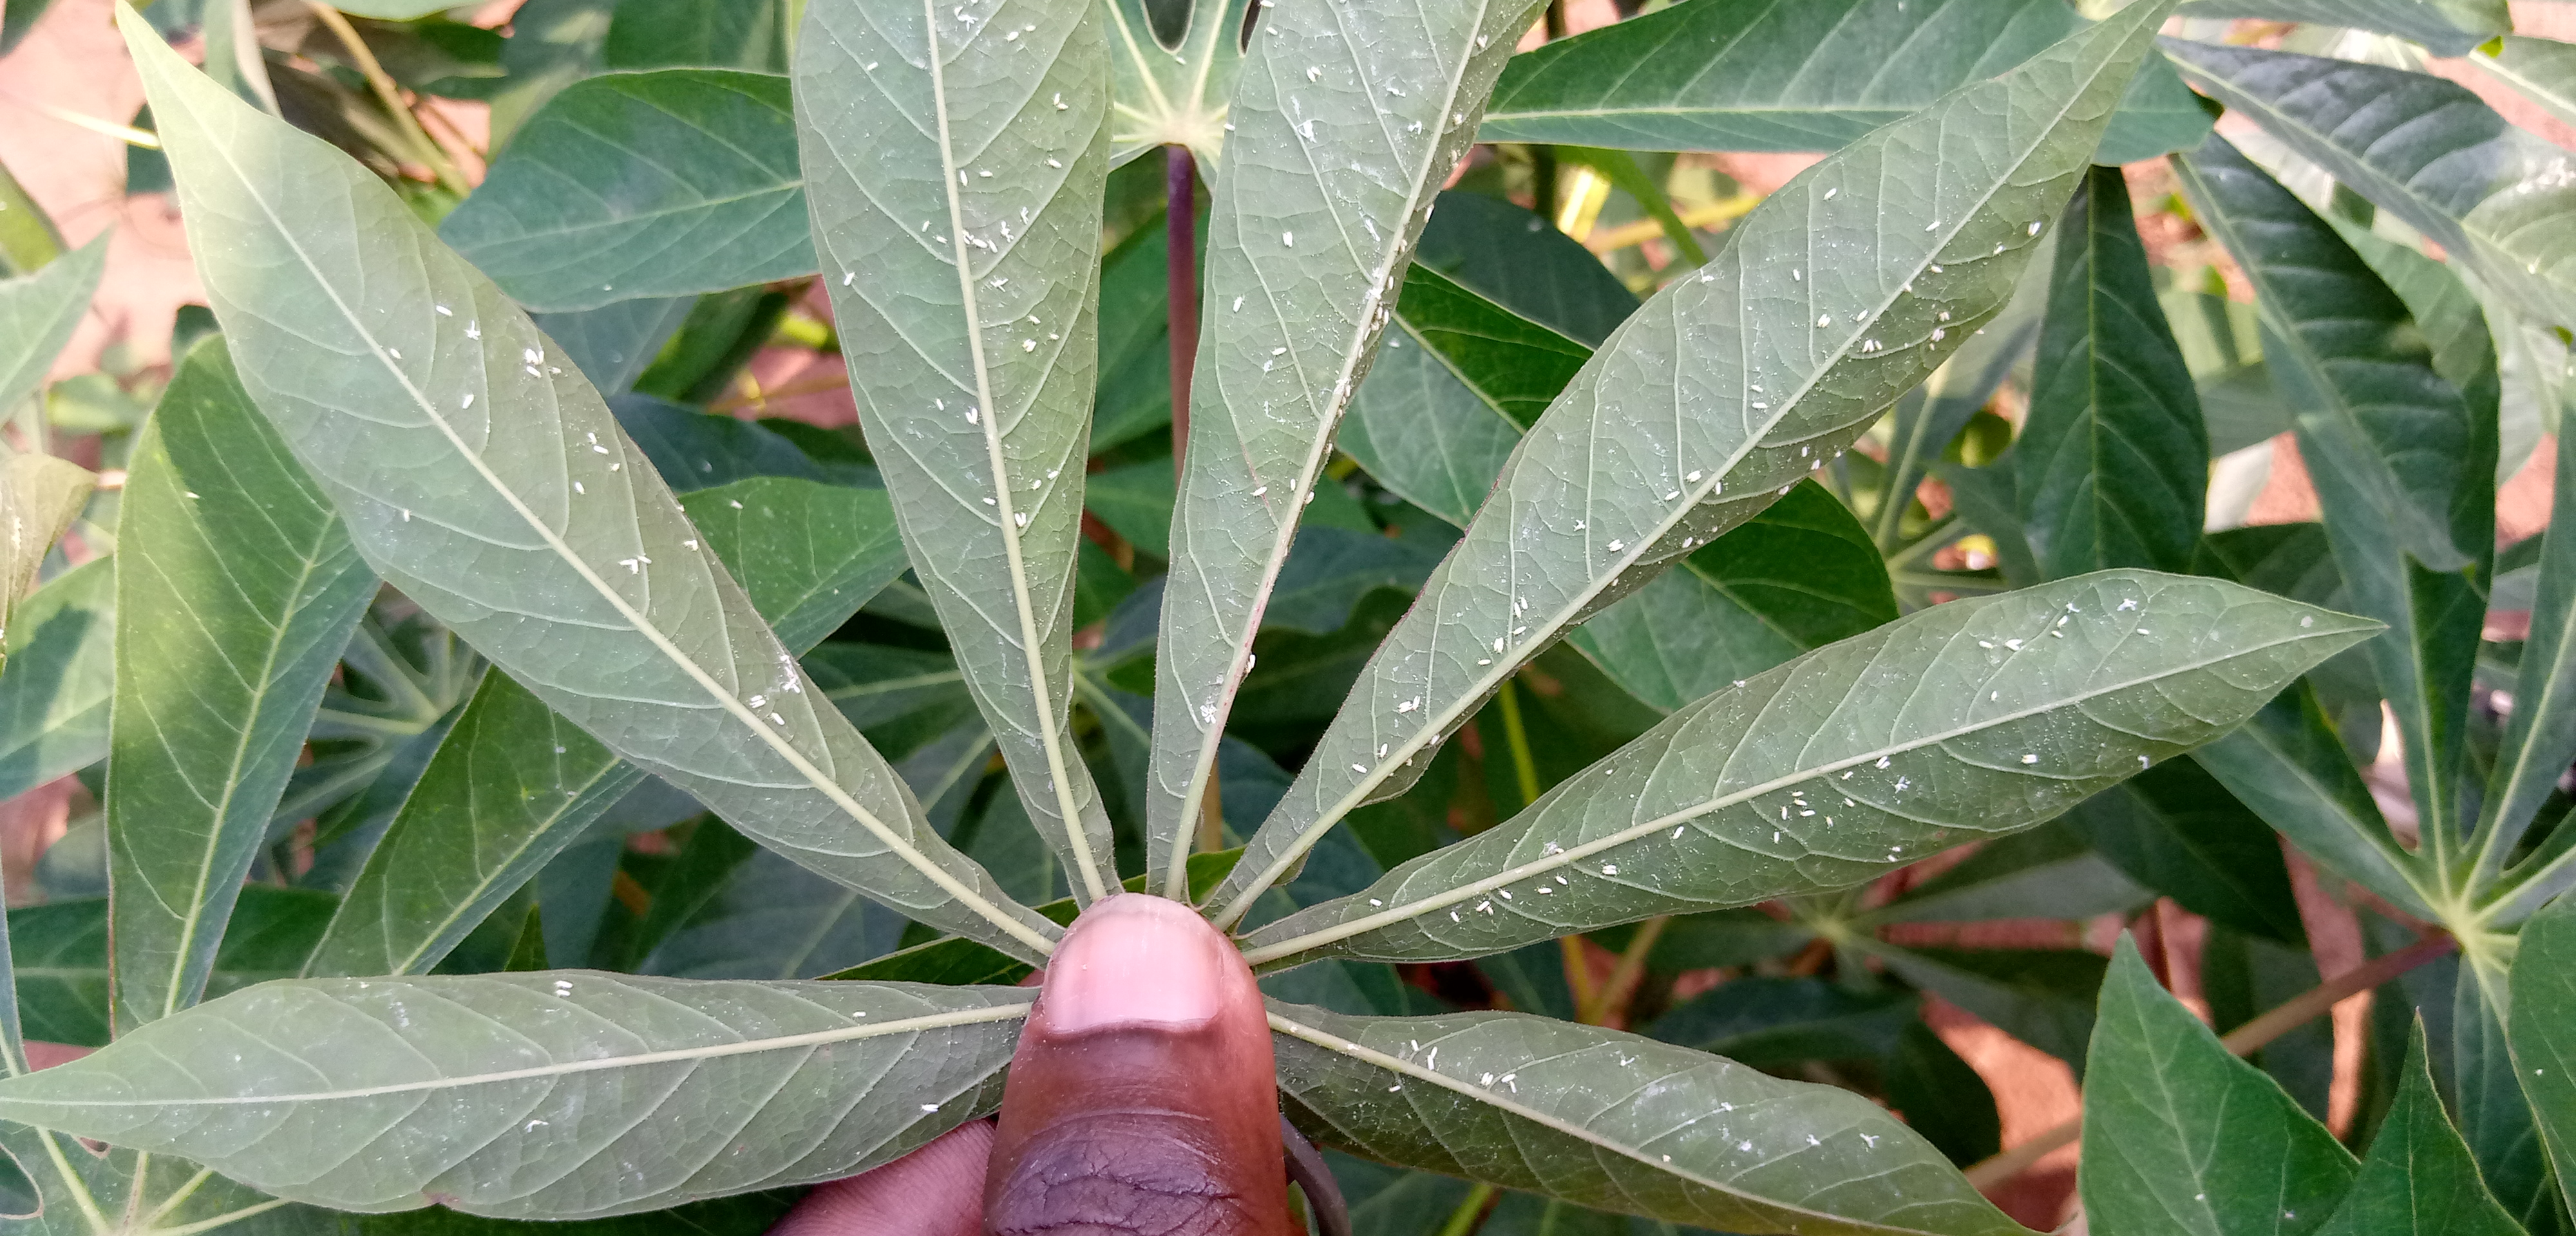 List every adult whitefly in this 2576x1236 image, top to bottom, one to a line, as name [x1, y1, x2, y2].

whitefly [1260, 1, 1275, 8]
whitefly [953, 3, 963, 17]
whitefly [958, 14, 979, 32]
whitefly [1024, 23, 1037, 33]
whitefly [1265, 26, 1278, 37]
whitefly [1006, 30, 1019, 44]
whitefly [1475, 35, 1488, 50]
whitefly [866, 61, 880, 71]
whitefly [1311, 66, 1323, 77]
whitefly [1306, 68, 1318, 82]
whitefly [1385, 87, 1400, 97]
whitefly [1053, 92, 1061, 106]
whitefly [1057, 102, 1070, 111]
whitefly [1453, 112, 1464, 126]
whitefly [1301, 119, 1319, 145]
whitefly [1415, 120, 1424, 135]
whitefly [1406, 122, 1415, 132]
whitefly [1222, 123, 1236, 133]
whitefly [1450, 149, 1457, 165]
whitefly [1049, 158, 1063, 170]
whitefly [959, 170, 969, 187]
whitefly [978, 170, 994, 178]
whitefly [1823, 187, 1837, 203]
whitefly [1422, 203, 1435, 223]
whitefly [1019, 205, 1032, 225]
whitefly [1363, 217, 1384, 242]
whitefly [920, 220, 931, 234]
whitefly [999, 220, 1016, 243]
whitefly [1924, 220, 1940, 233]
whitefly [2027, 221, 2041, 239]
whitefly [1282, 230, 1296, 248]
whitefly [936, 236, 948, 244]
whitefly [1399, 238, 1410, 256]
whitefly [972, 238, 988, 250]
whitefly [987, 238, 998, 254]
whitefly [1993, 245, 2005, 257]
whitefly [1930, 265, 1944, 274]
whitefly [1699, 268, 1716, 285]
whitefly [1792, 268, 1802, 283]
whitefly [843, 271, 857, 287]
whitefly [1387, 275, 1396, 292]
whitefly [989, 277, 1012, 293]
whitefly [600, 281, 614, 295]
whitefly [1904, 281, 1914, 294]
whitefly [1370, 285, 1385, 301]
whitefly [1232, 295, 1243, 314]
whitefly [435, 304, 453, 318]
whitefly [1376, 304, 1383, 321]
whitefly [1856, 308, 1869, 321]
whitefly [1383, 309, 1390, 324]
whitefly [1937, 310, 1951, 323]
whitefly [1816, 312, 1832, 328]
whitefly [1027, 314, 1041, 326]
whitefly [462, 319, 482, 341]
whitefly [1370, 320, 1381, 332]
whitefly [1364, 327, 1372, 342]
whitefly [1929, 328, 1940, 342]
whitefly [1940, 330, 1945, 341]
whitefly [1048, 332, 1060, 342]
whitefly [1021, 337, 1037, 353]
whitefly [1387, 338, 1400, 350]
whitefly [1861, 339, 1874, 354]
whitefly [1874, 340, 1884, 350]
whitefly [1929, 342, 1935, 353]
whitefly [1358, 344, 1367, 360]
whitefly [524, 346, 537, 364]
whitefly [1271, 346, 1288, 356]
whitefly [389, 348, 403, 360]
whitefly [538, 349, 546, 365]
whitefly [551, 364, 563, 378]
whitefly [526, 365, 542, 379]
whitefly [1345, 383, 1351, 398]
whitefly [1750, 383, 1764, 393]
whitefly [462, 393, 475, 411]
whitefly [1341, 395, 1348, 405]
whitefly [934, 397, 945, 412]
whitefly [1750, 401, 1769, 409]
whitefly [964, 406, 978, 426]
whitefly [1337, 408, 1345, 420]
whitefly [588, 431, 599, 445]
whitefly [1323, 441, 1334, 454]
whitefly [592, 444, 610, 456]
whitefly [1800, 445, 1808, 458]
whitefly [1834, 450, 1842, 461]
whitefly [1810, 458, 1820, 470]
whitefly [609, 462, 623, 473]
whitefly [1685, 467, 1702, 483]
whitefly [1047, 470, 1059, 480]
whitefly [1290, 477, 1296, 492]
whitefly [1032, 478, 1042, 492]
whitefly [574, 480, 587, 495]
whitefly [1714, 482, 1722, 495]
whitefly [1777, 484, 1790, 496]
whitefly [1251, 486, 1268, 497]
whitefly [184, 489, 200, 502]
whitefly [1663, 489, 1681, 501]
whitefly [1303, 491, 1317, 506]
whitefly [728, 497, 744, 510]
whitefly [983, 497, 996, 507]
whitefly [402, 509, 413, 523]
whitefly [1013, 511, 1030, 528]
whitefly [1573, 518, 1586, 532]
whitefly [1710, 523, 1719, 535]
whitefly [1681, 536, 1694, 548]
whitefly [1607, 538, 1624, 554]
whitefly [1696, 538, 1705, 547]
whitefly [684, 538, 699, 552]
whitefly [638, 555, 653, 566]
whitefly [619, 557, 639, 575]
whitefly [1611, 577, 1620, 587]
whitefly [1519, 595, 1530, 610]
whitefly [2115, 595, 2139, 613]
whitefly [1513, 601, 1521, 620]
whitefly [2065, 601, 2081, 614]
whitefly [2056, 614, 2071, 628]
whitefly [1513, 624, 1527, 637]
whitefly [2136, 626, 2150, 637]
whitefly [2050, 629, 2066, 640]
whitefly [1493, 637, 1504, 654]
whitefly [2003, 637, 2024, 653]
whitefly [1976, 639, 1993, 651]
whitefly [779, 651, 793, 664]
whitefly [1245, 653, 1256, 675]
whitefly [1477, 658, 1492, 666]
whitefly [783, 666, 799, 679]
whitefly [781, 678, 802, 695]
whitefly [1732, 678, 1748, 689]
whitefly [1989, 688, 2000, 702]
whitefly [749, 693, 768, 709]
whitefly [1412, 694, 1422, 711]
whitefly [1397, 700, 1412, 713]
whitefly [1198, 703, 1218, 724]
whitefly [771, 711, 786, 727]
whitefly [1428, 735, 1441, 746]
whitefly [1379, 742, 1388, 759]
whitefly [2020, 753, 2040, 767]
whitefly [2136, 754, 2150, 770]
whitefly [1874, 755, 1892, 771]
whitefly [1405, 758, 1414, 768]
whitefly [1350, 762, 1368, 774]
whitefly [1841, 771, 1855, 781]
whitefly [1891, 774, 1911, 792]
whitefly [1790, 791, 1804, 797]
whitefly [1842, 797, 1855, 809]
whitefly [1794, 799, 1808, 807]
whitefly [1779, 804, 1790, 821]
whitefly [1799, 809, 1815, 818]
whitefly [1824, 815, 1835, 829]
whitefly [1672, 824, 1687, 840]
whitefly [1772, 830, 1781, 846]
whitefly [1553, 845, 1564, 856]
whitefly [1890, 845, 1902, 852]
whitefly [1886, 852, 1898, 863]
whitefly [1602, 864, 1617, 877]
whitefly [1554, 874, 1569, 886]
whitefly [1537, 886, 1553, 895]
whitefly [1500, 888, 1513, 900]
whitefly [1368, 897, 1383, 908]
whitefly [1475, 899, 1490, 913]
whitefly [1486, 905, 1495, 916]
whitefly [1449, 910, 1459, 922]
whitefly [553, 977, 574, 988]
whitefly [554, 988, 571, 997]
whitefly [851, 1009, 867, 1018]
whitefly [1410, 1037, 1421, 1054]
whitefly [1428, 1044, 1439, 1058]
whitefly [1425, 1054, 1436, 1072]
whitefly [1618, 1054, 1637, 1067]
whitefly [1479, 1071, 1495, 1087]
whitefly [1499, 1072, 1517, 1081]
whitefly [1508, 1080, 1520, 1095]
whitefly [1387, 1081, 1403, 1094]
whitefly [1719, 1098, 1736, 1114]
whitefly [918, 1100, 940, 1114]
whitefly [524, 1119, 550, 1134]
whitefly [1859, 1130, 1882, 1148]
whitefly [1804, 1133, 1823, 1147]
whitefly [1739, 1137, 1753, 1154]
whitefly [1660, 1153, 1674, 1164]